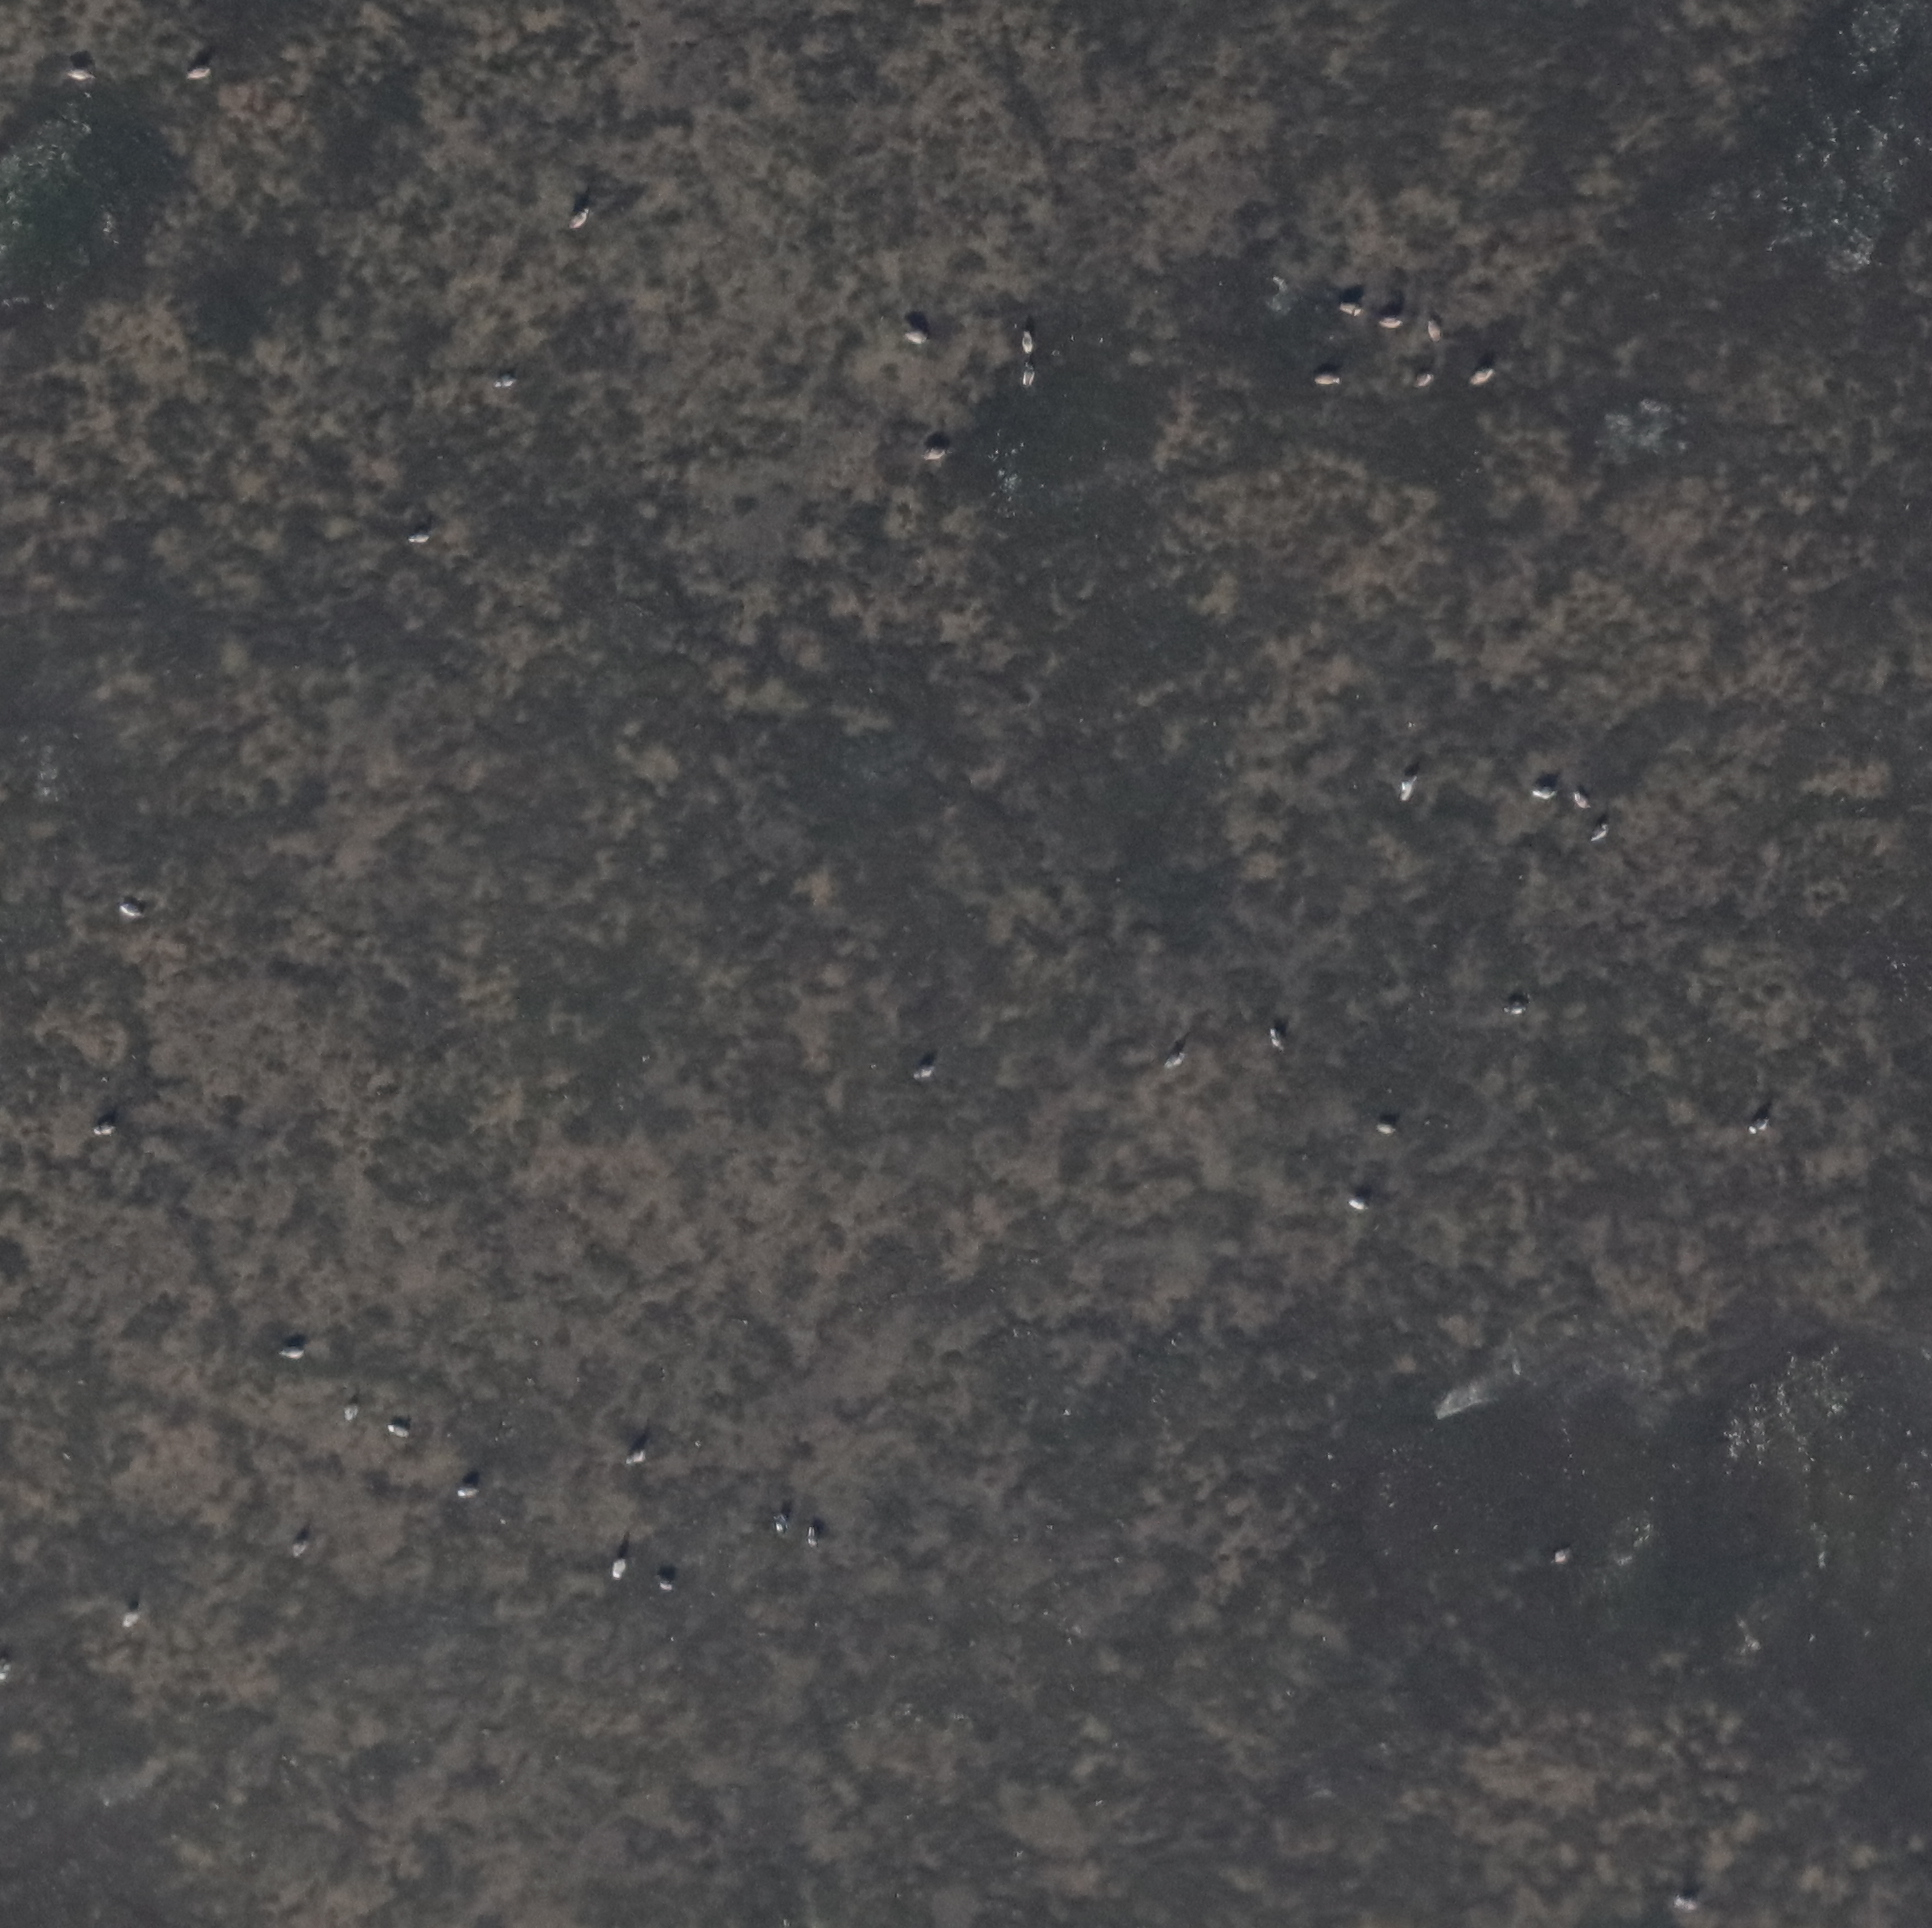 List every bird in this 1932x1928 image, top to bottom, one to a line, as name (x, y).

Canada goose (198, 72)
Canada goose (80, 73)
Canada goose (578, 219)
Canada goose (1349, 307)
Canada goose (1389, 322)
Canada goose (1435, 329)
Canada goose (918, 336)
Canada goose (1027, 340)
Canada goose (1029, 377)
Canada goose (1327, 378)
Canada goose (1422, 379)
Canada goose (1486, 379)
brant (505, 380)
Canada goose (935, 454)
brant (422, 536)
brant (1407, 788)
brant (1545, 792)
brant (1583, 801)
brant (1599, 836)
brant (131, 910)
brant (1516, 1007)
brant (1277, 1039)
brant (1177, 1059)
brant (924, 1072)
brant (1760, 1125)
brant (105, 1127)
brant (1387, 1128)
brant (1361, 1203)
brant (292, 1351)
brant (351, 1414)
brant (399, 1431)
brant (636, 1455)
brant (464, 1490)
brant (782, 1526)
brant (815, 1539)
brant (302, 1548)
brant (1561, 1556)
Canada goose (617, 1569)
brant (666, 1585)
brant (131, 1615)
brant (1687, 1900)